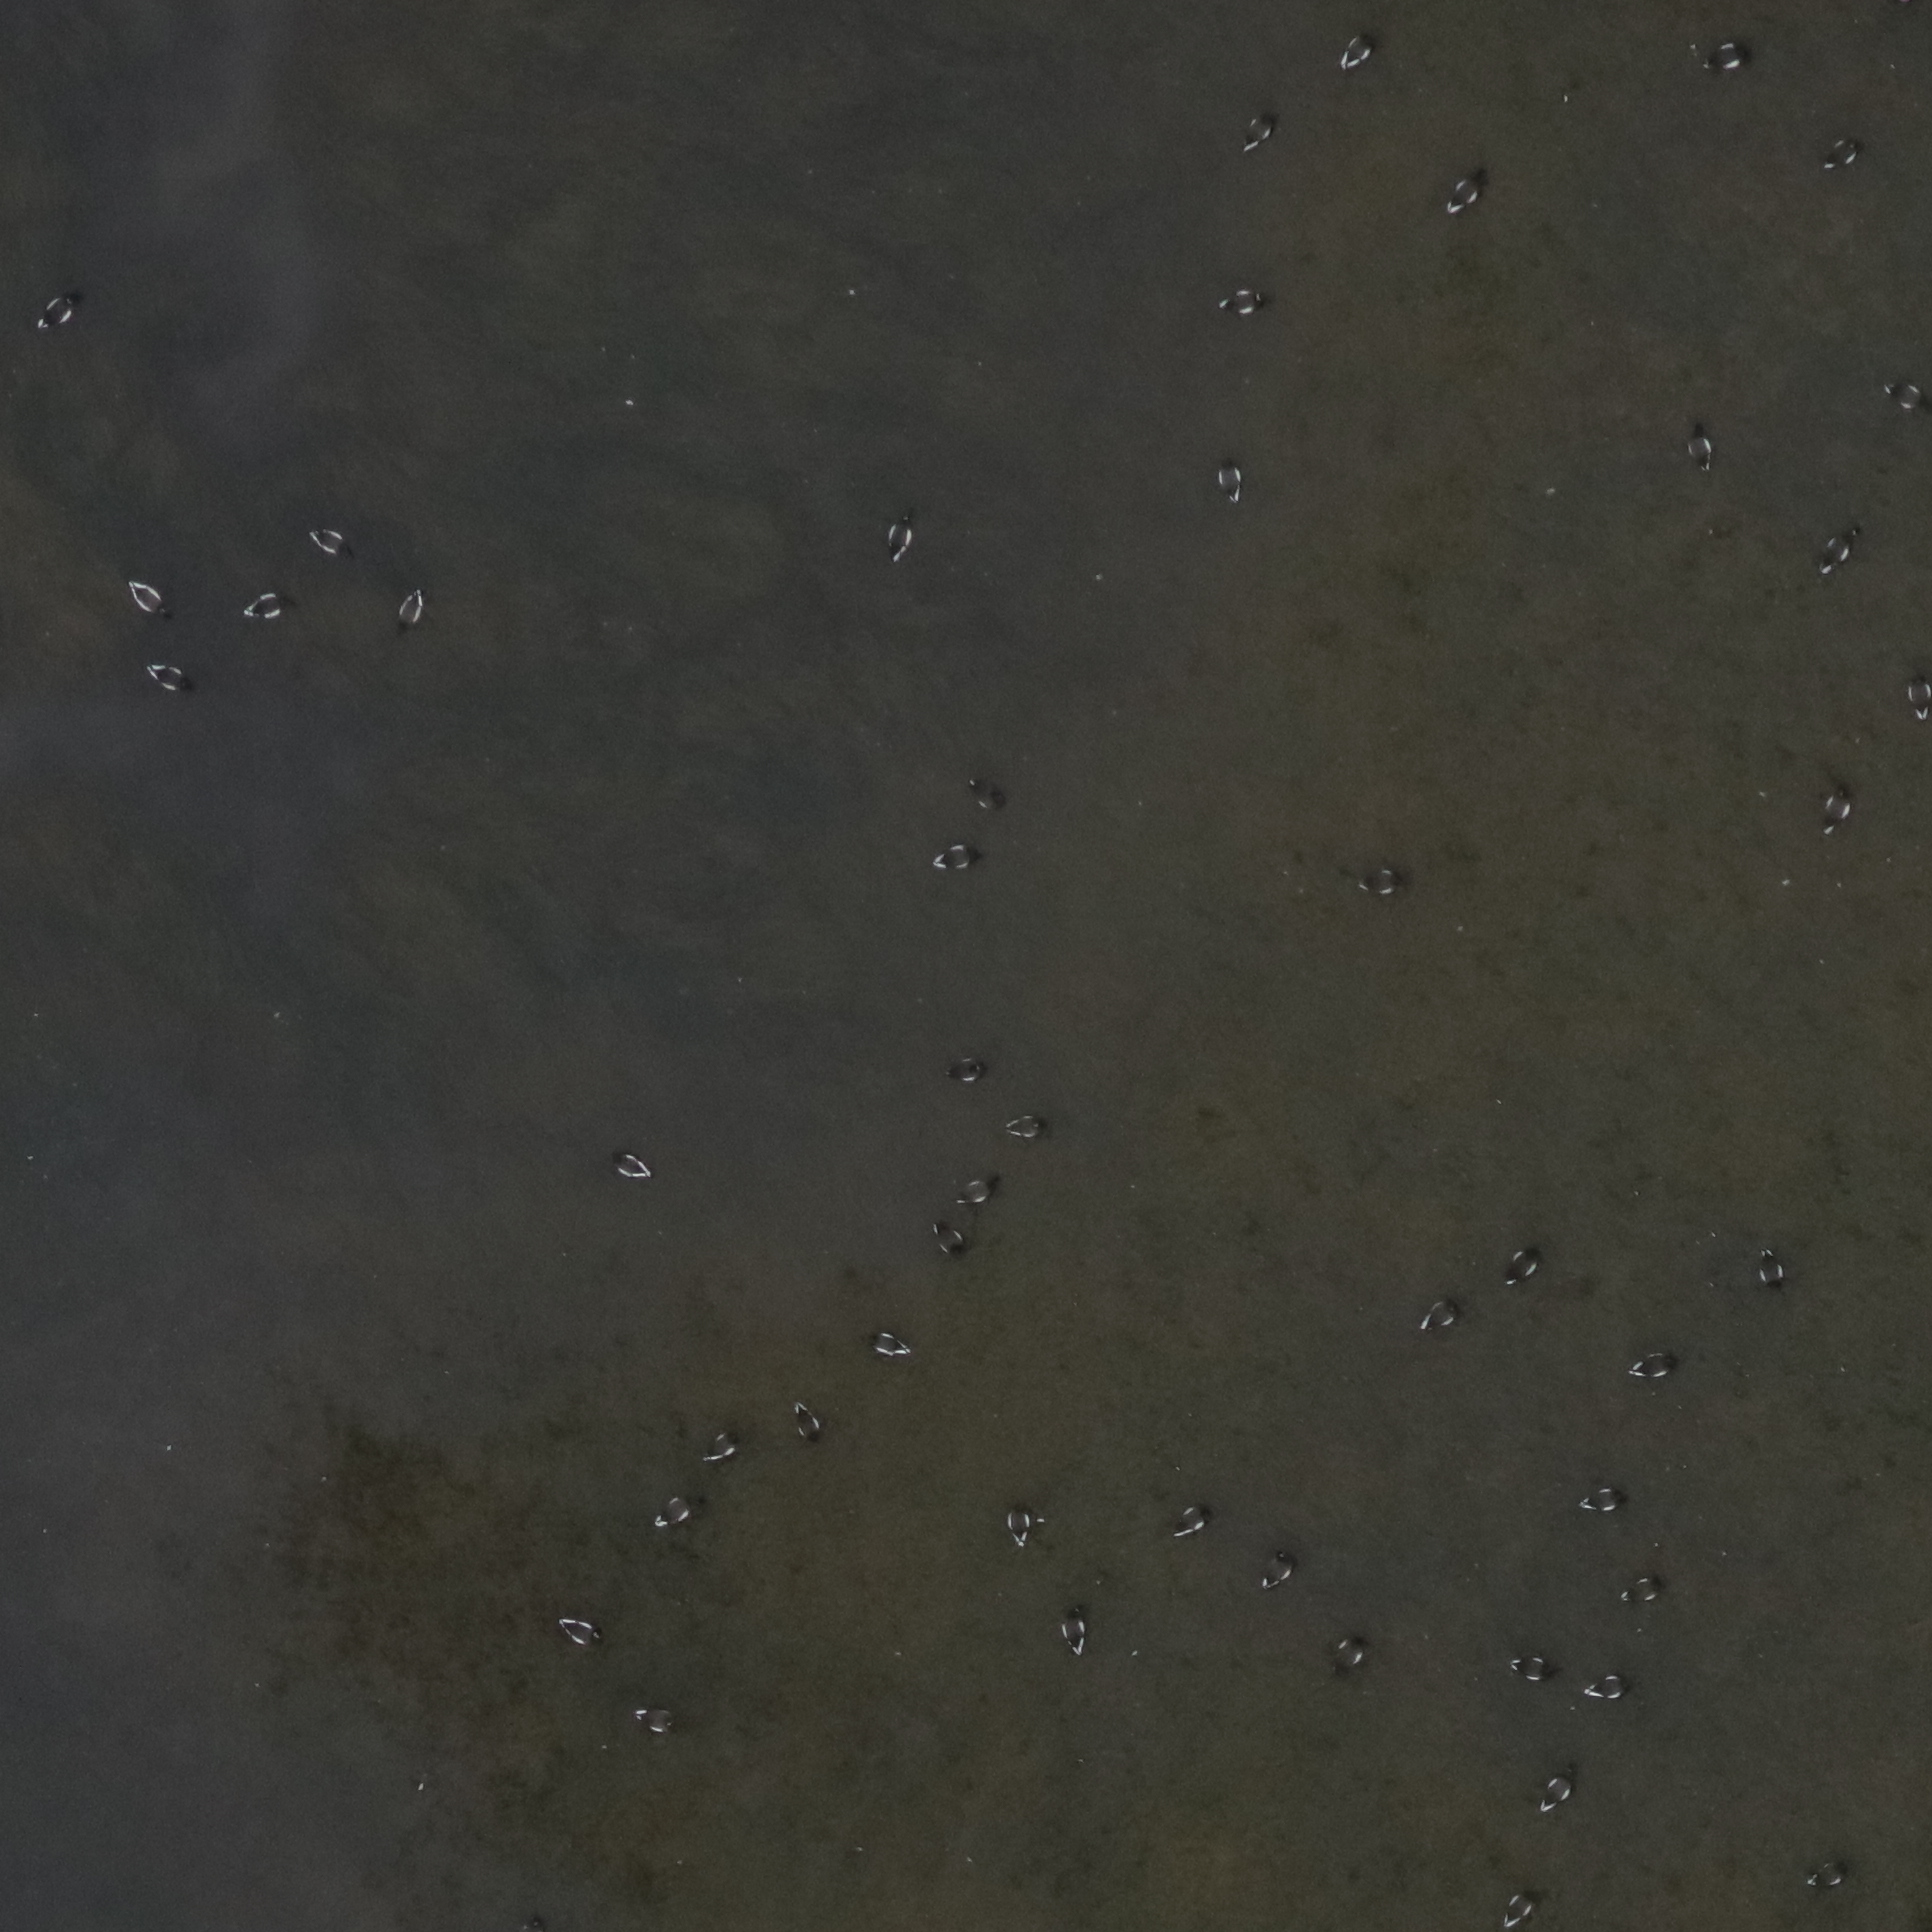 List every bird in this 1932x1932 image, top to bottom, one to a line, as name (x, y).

brant (1358, 50)
brant (1724, 62)
brant (1258, 133)
brant (1845, 153)
brant (1465, 194)
brant (1243, 303)
brant (56, 312)
brant (1908, 396)
brant (1701, 448)
brant (1231, 481)
brant (899, 538)
brant (330, 541)
brant (1837, 554)
brant (148, 599)
brant (265, 606)
brant (410, 608)
brant (170, 678)
brant (1921, 694)
brant (986, 799)
brant (1837, 808)
brant (955, 858)
brant (1381, 883)
brant (969, 1070)
brant (1027, 1127)
brant (630, 1166)
brant (975, 1194)
brant (957, 1250)
brant (1522, 1265)
brant (1770, 1271)
brant (1441, 1313)
brant (890, 1344)
brant (1653, 1368)
brant (808, 1426)
brant (722, 1444)
brant (1606, 1500)
brant (675, 1514)
brant (1190, 1522)
brant (1021, 1526)
brant (1277, 1573)
brant (1644, 1592)
brant (580, 1631)
brant (1073, 1633)
brant (1350, 1652)
brant (1532, 1668)
brant (1608, 1688)
brant (655, 1721)
brant (1556, 1792)
brant (1826, 1880)
brant (1520, 1909)